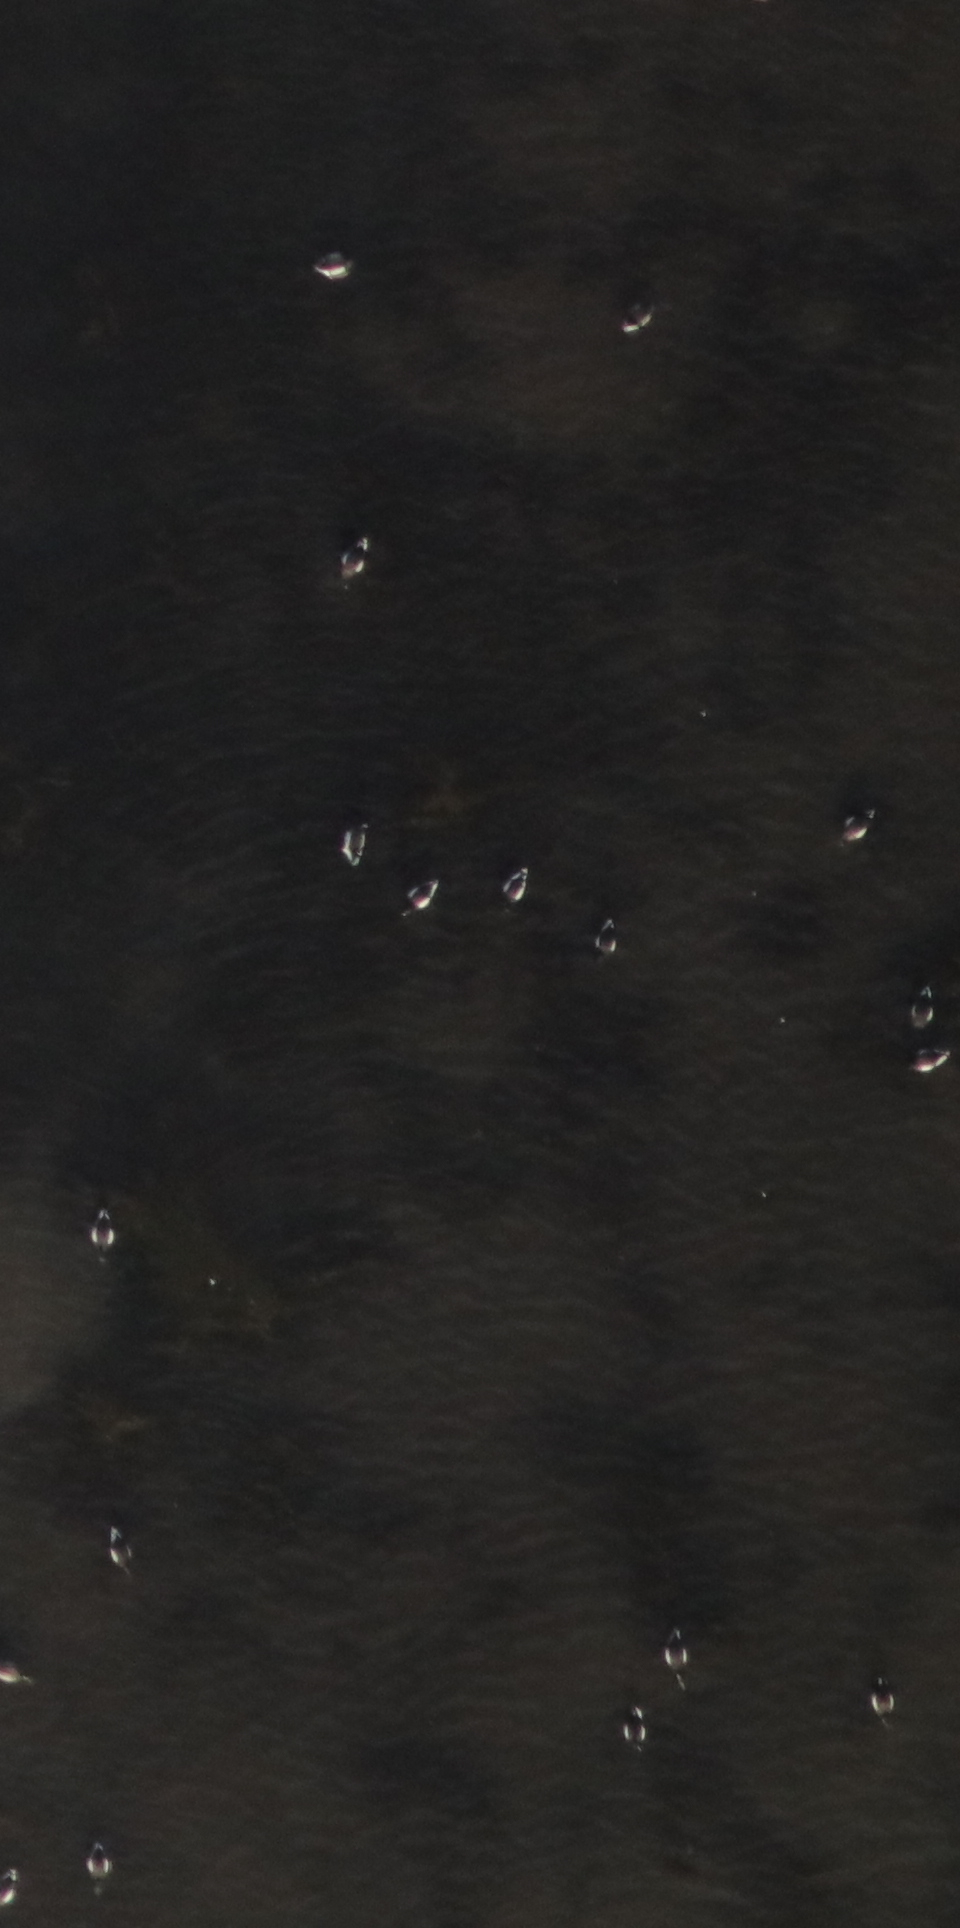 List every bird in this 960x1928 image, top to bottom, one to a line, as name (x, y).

brant (333, 263)
brant (629, 320)
brant (353, 564)
brant (856, 828)
brant (354, 842)
brant (513, 889)
brant (421, 896)
brant (604, 942)
brant (921, 1009)
brant (928, 1053)
brant (102, 1234)
brant (120, 1552)
brant (677, 1657)
brant (16, 1674)
brant (882, 1702)
brant (635, 1730)
brant (98, 1865)
brant (3, 1892)